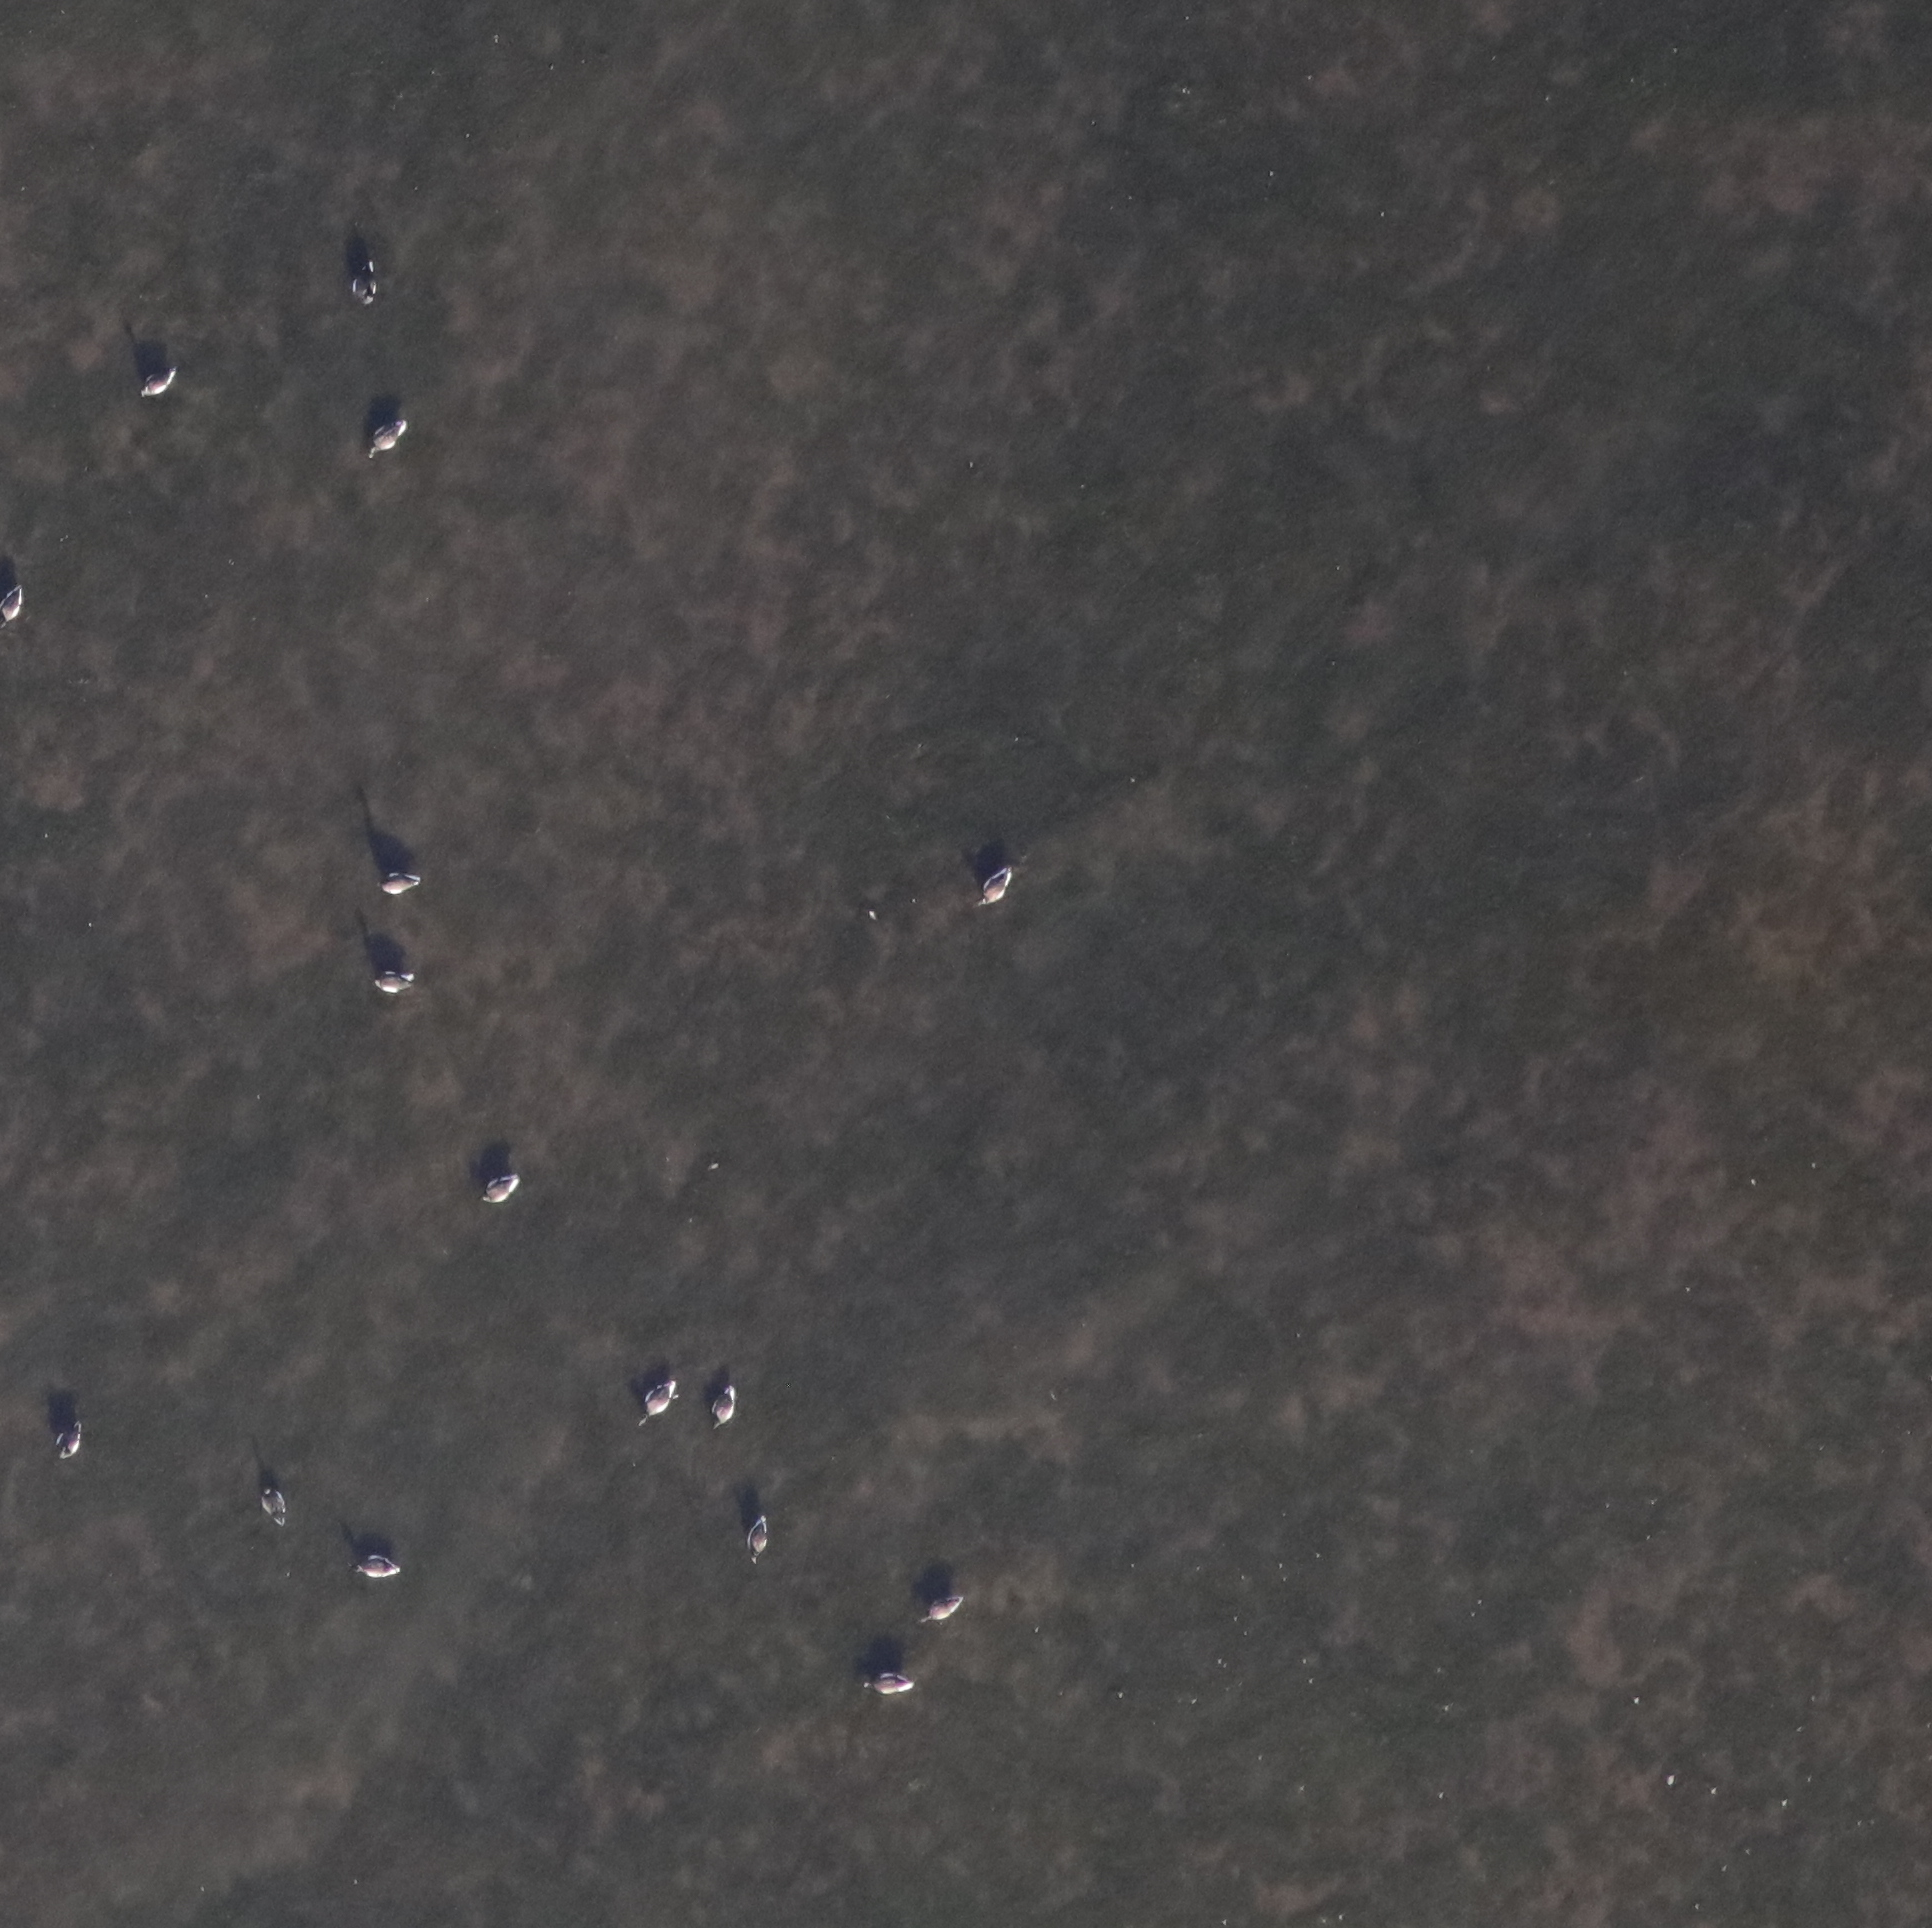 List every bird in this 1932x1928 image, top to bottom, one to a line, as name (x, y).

brant (365, 282)
brant (158, 381)
brant (387, 436)
brant (9, 605)
brant (399, 881)
brant (995, 888)
brant (393, 979)
brant (500, 1187)
brant (659, 1400)
brant (725, 1406)
brant (67, 1440)
brant (274, 1505)
brant (757, 1538)
brant (376, 1566)
brant (943, 1609)
brant (888, 1682)